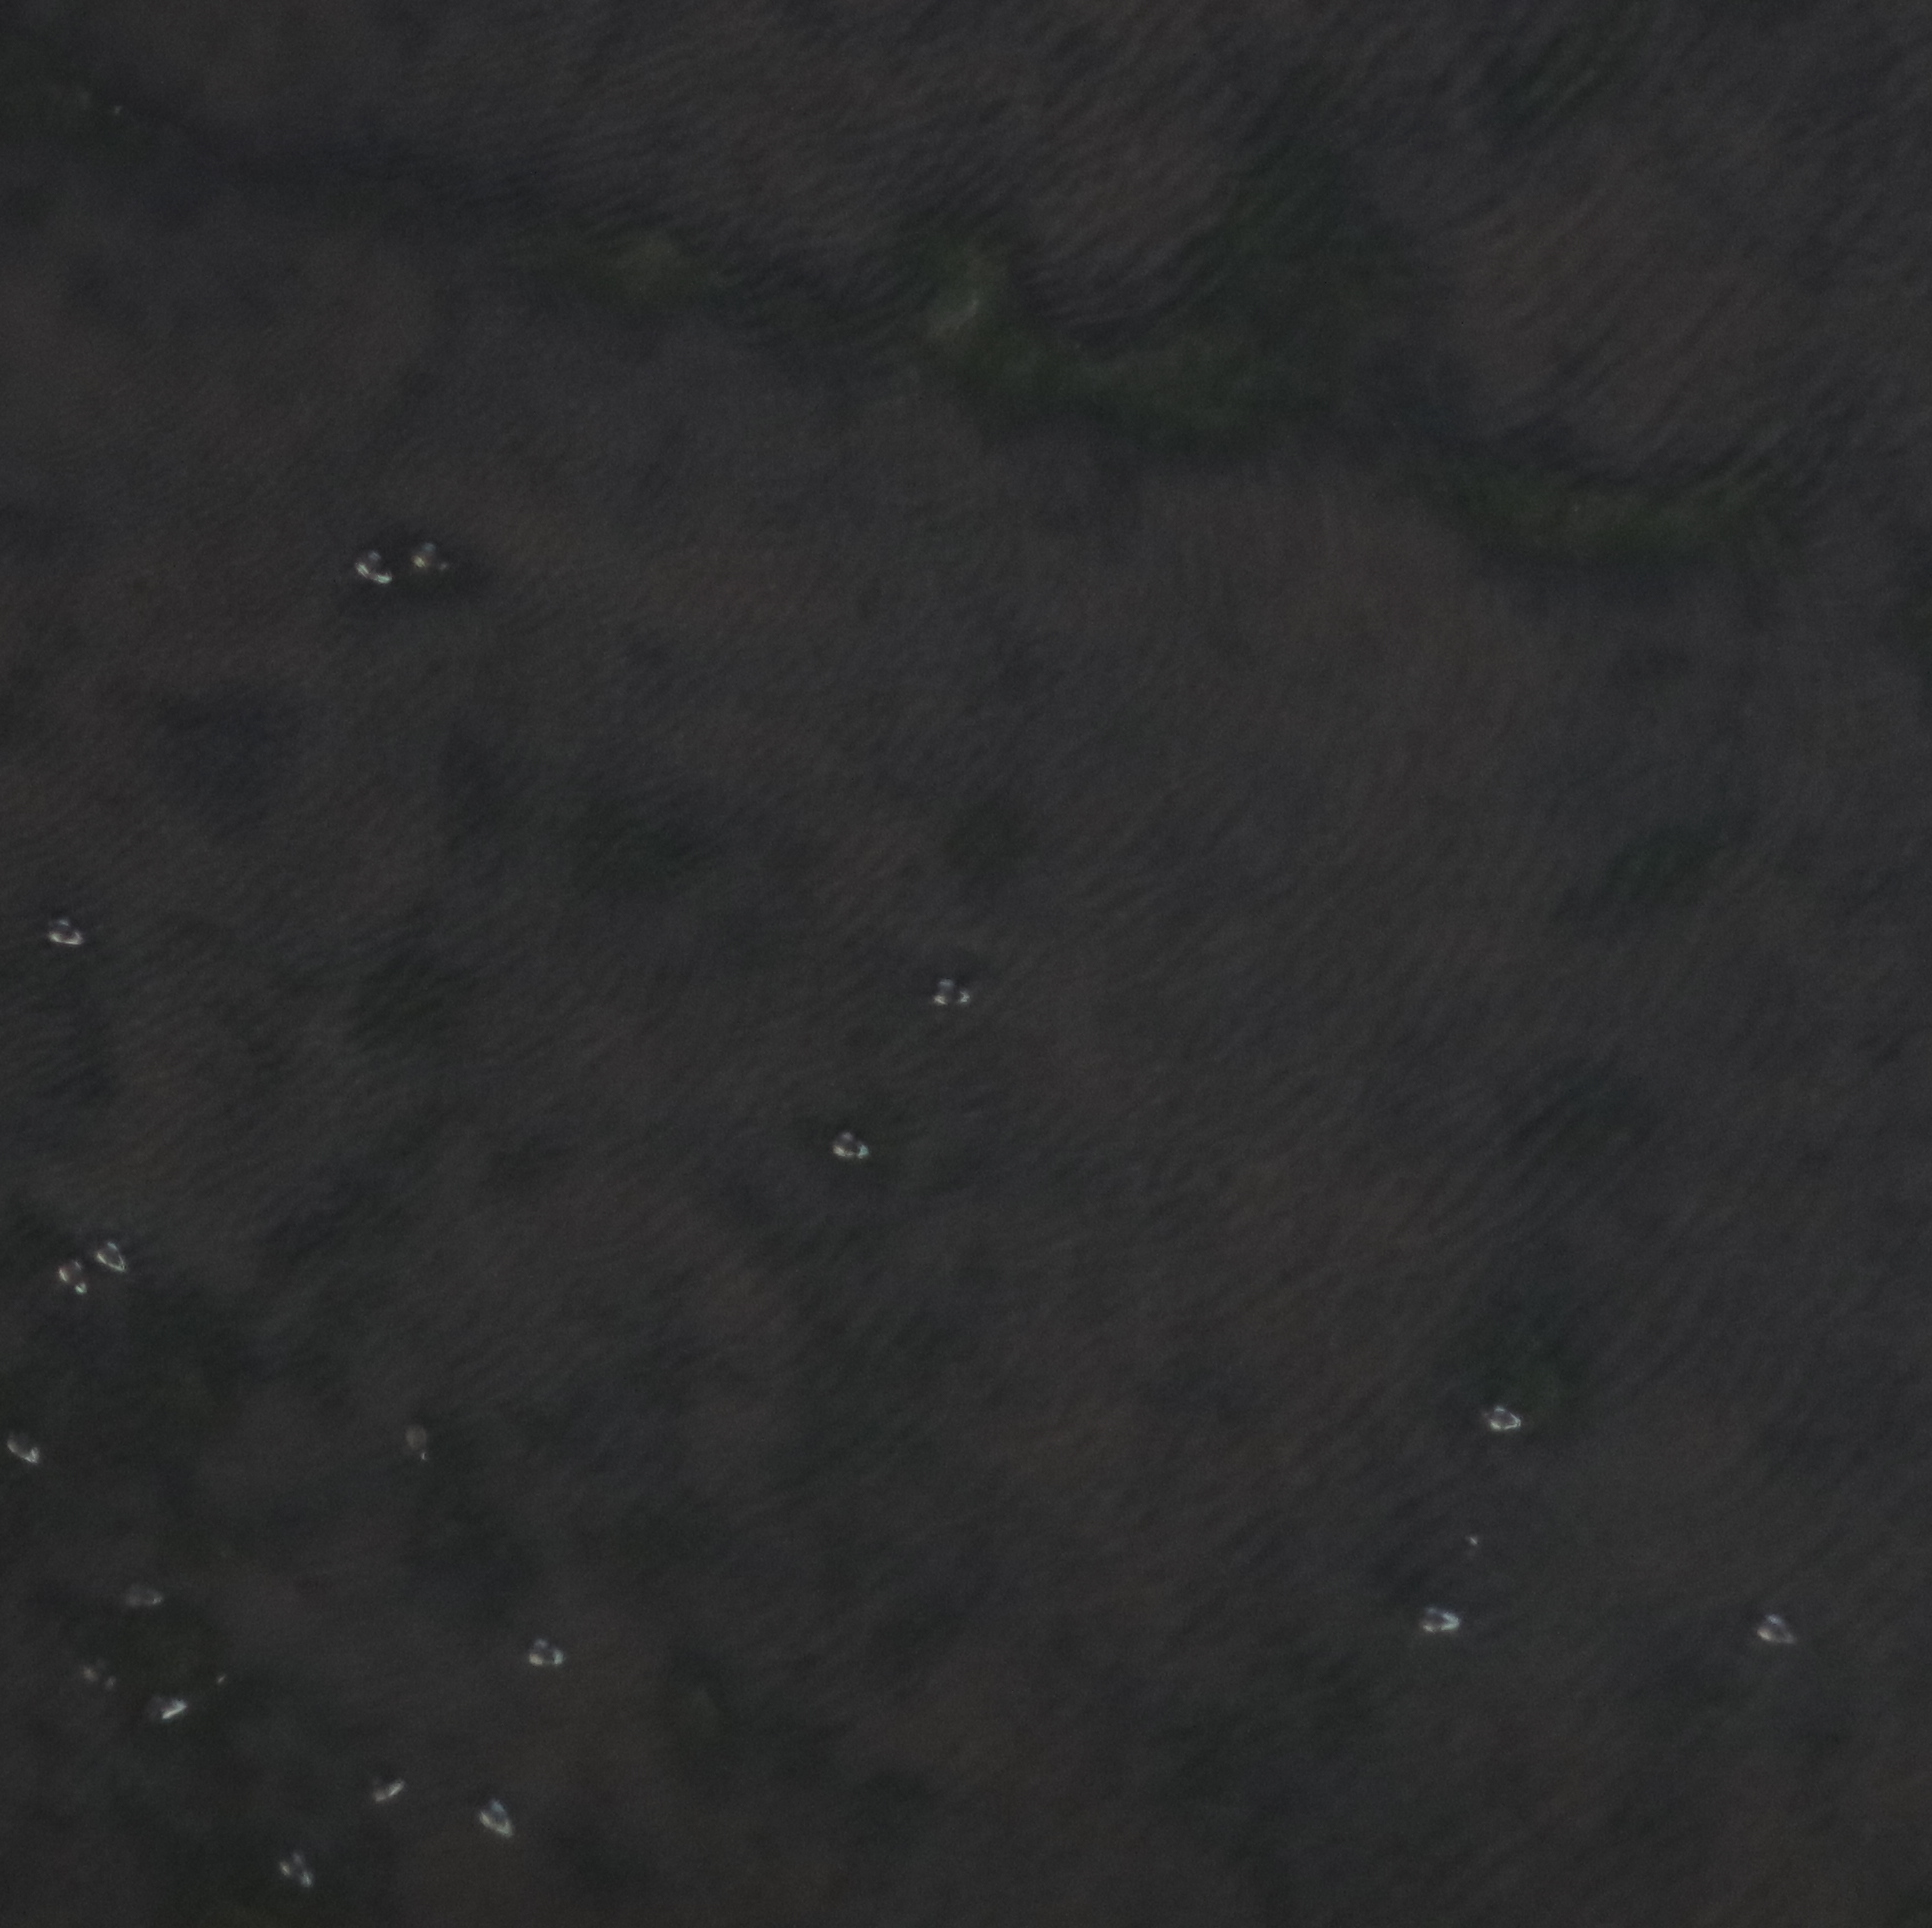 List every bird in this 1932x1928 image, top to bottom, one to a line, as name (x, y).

brant (419, 553)
brant (372, 566)
brant (64, 930)
brant (950, 991)
brant (847, 1144)
brant (110, 1255)
brant (73, 1274)
brant (1502, 1418)
brant (419, 1442)
brant (18, 1445)
brant (142, 1594)
brant (1437, 1620)
brant (1771, 1629)
brant (544, 1653)
brant (103, 1679)
brant (167, 1704)
brant (381, 1793)
brant (496, 1819)
brant (300, 1860)